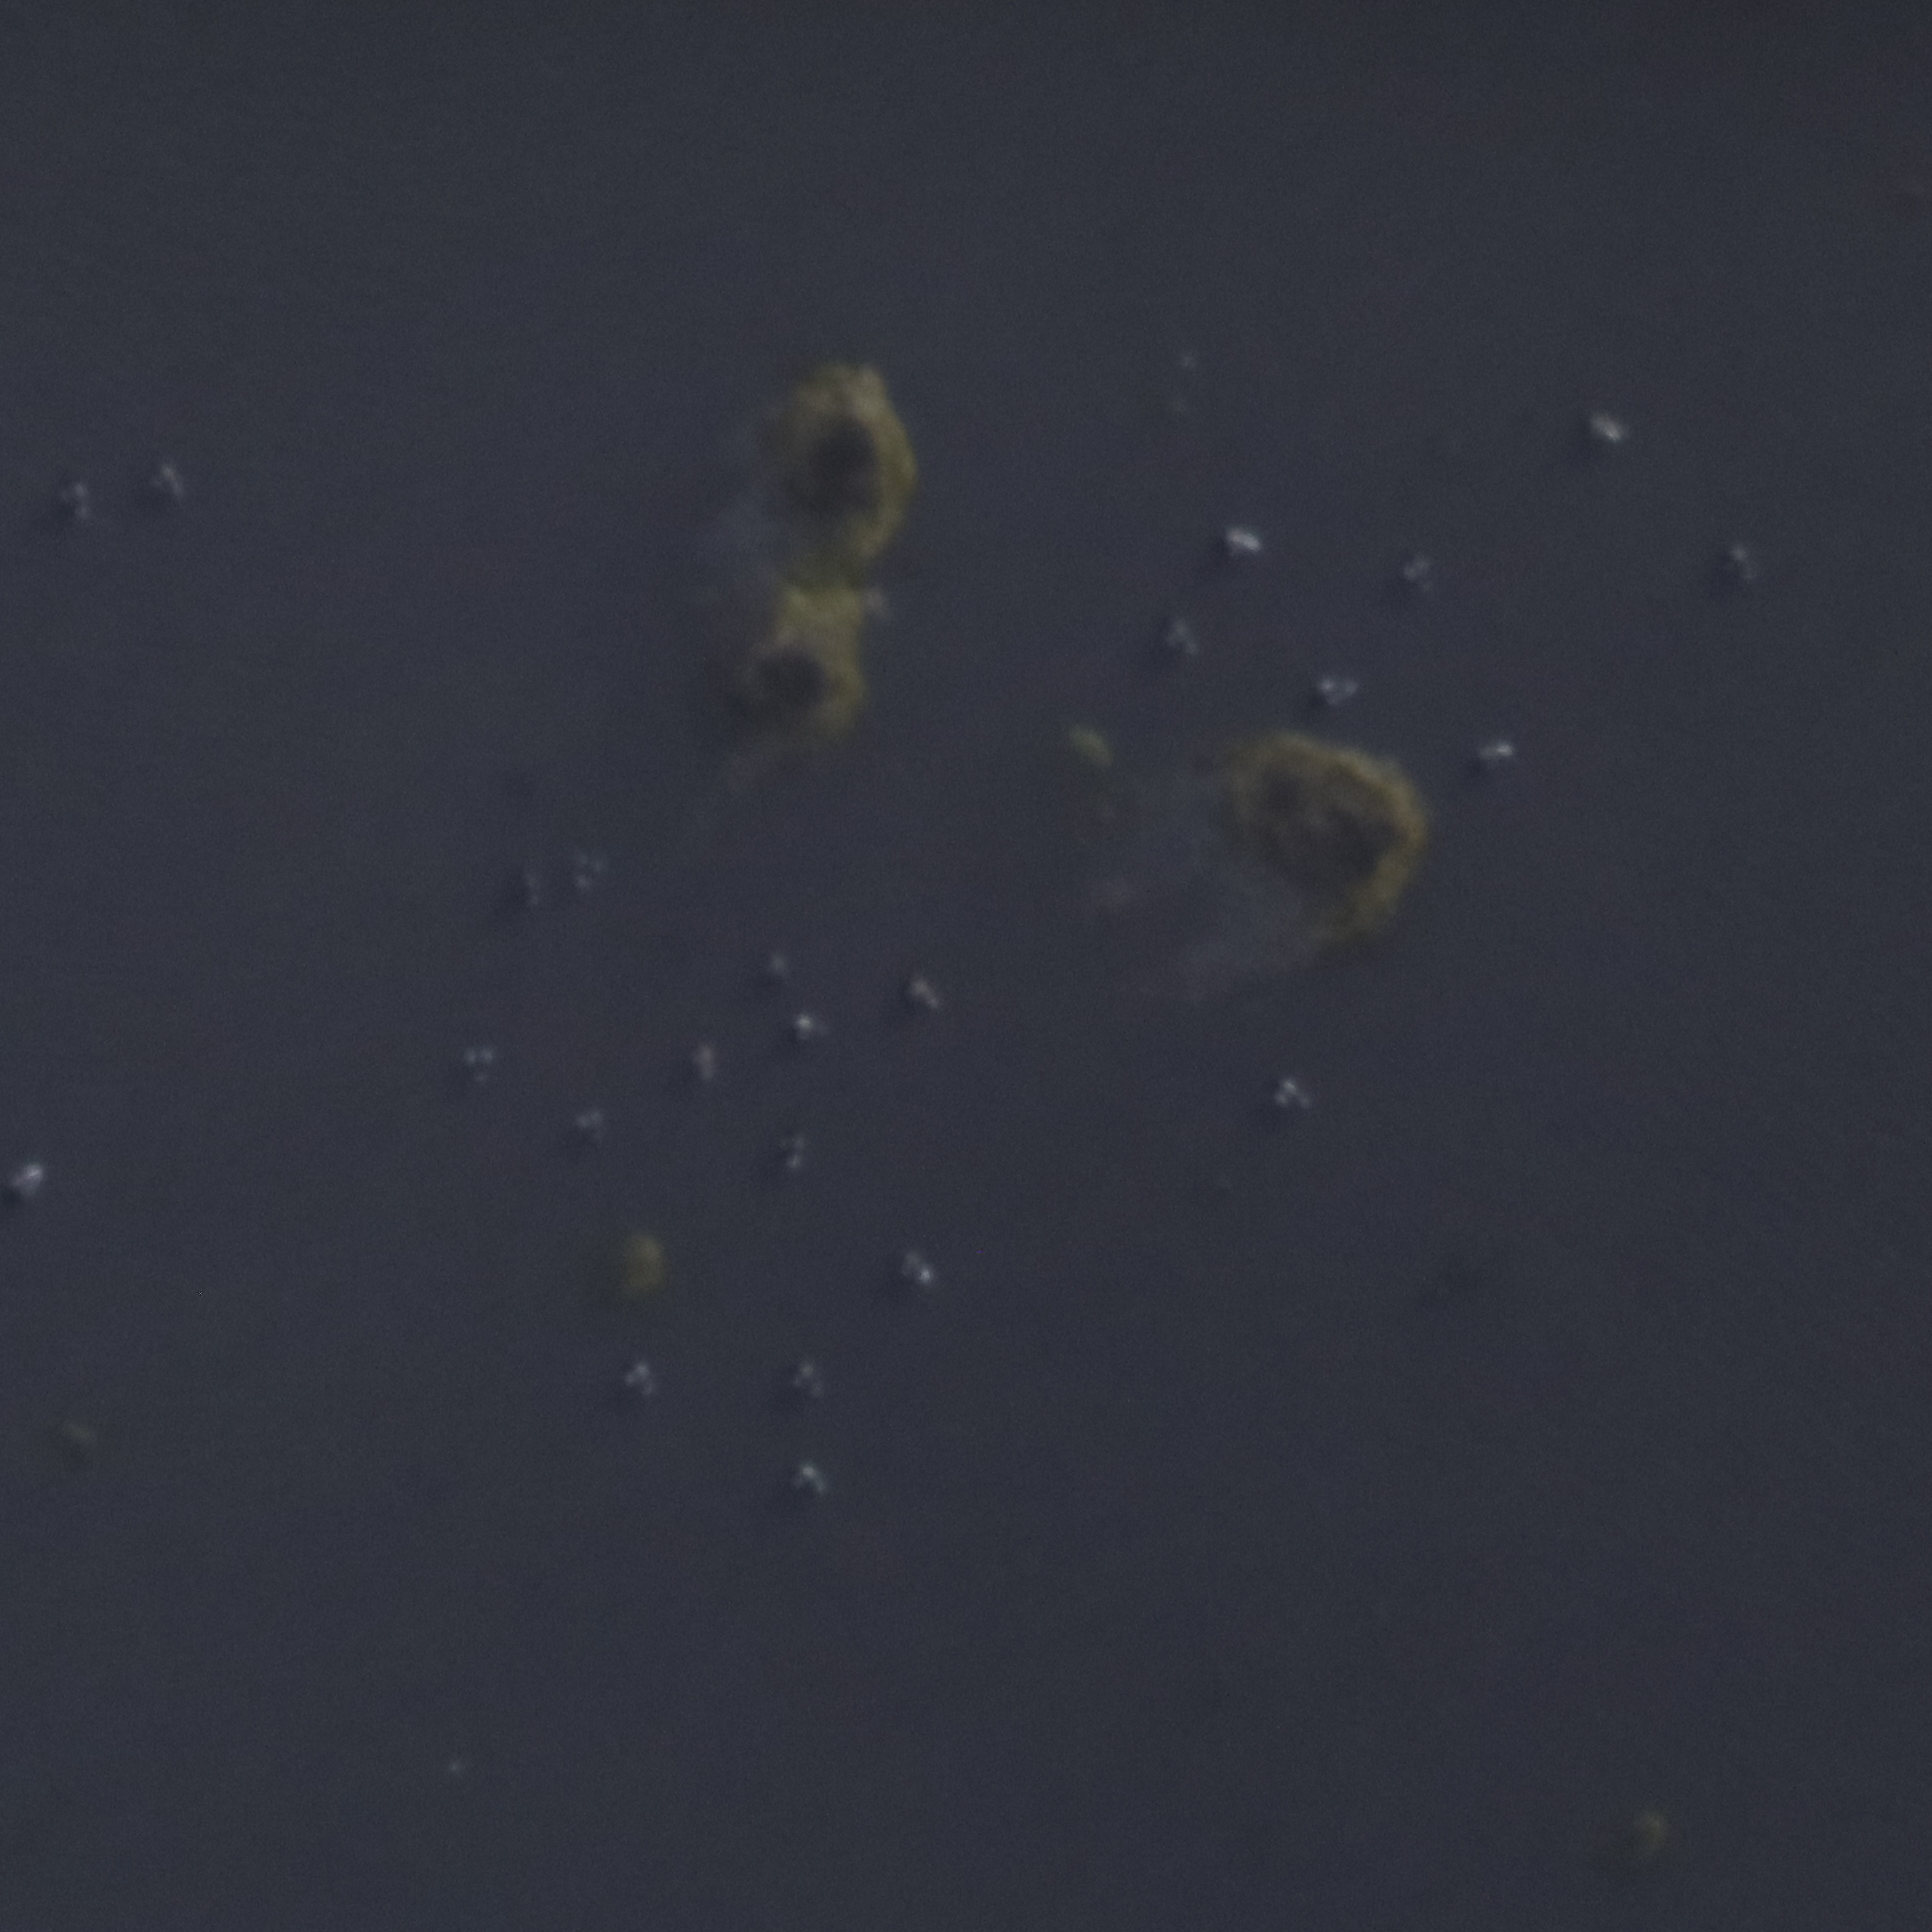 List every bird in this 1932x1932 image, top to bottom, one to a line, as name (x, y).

brant (1599, 425)
brant (164, 482)
brant (77, 494)
brant (1237, 545)
brant (1736, 563)
brant (1420, 577)
brant (1175, 633)
brant (1336, 693)
brant (1490, 759)
brant (587, 872)
brant (526, 888)
brant (776, 969)
brant (921, 993)
brant (806, 1032)
brant (703, 1059)
brant (476, 1060)
brant (1289, 1092)
brant (587, 1121)
brant (789, 1143)
brant (28, 1184)
brant (915, 1267)
brant (639, 1378)
brant (802, 1381)
brant (806, 1480)